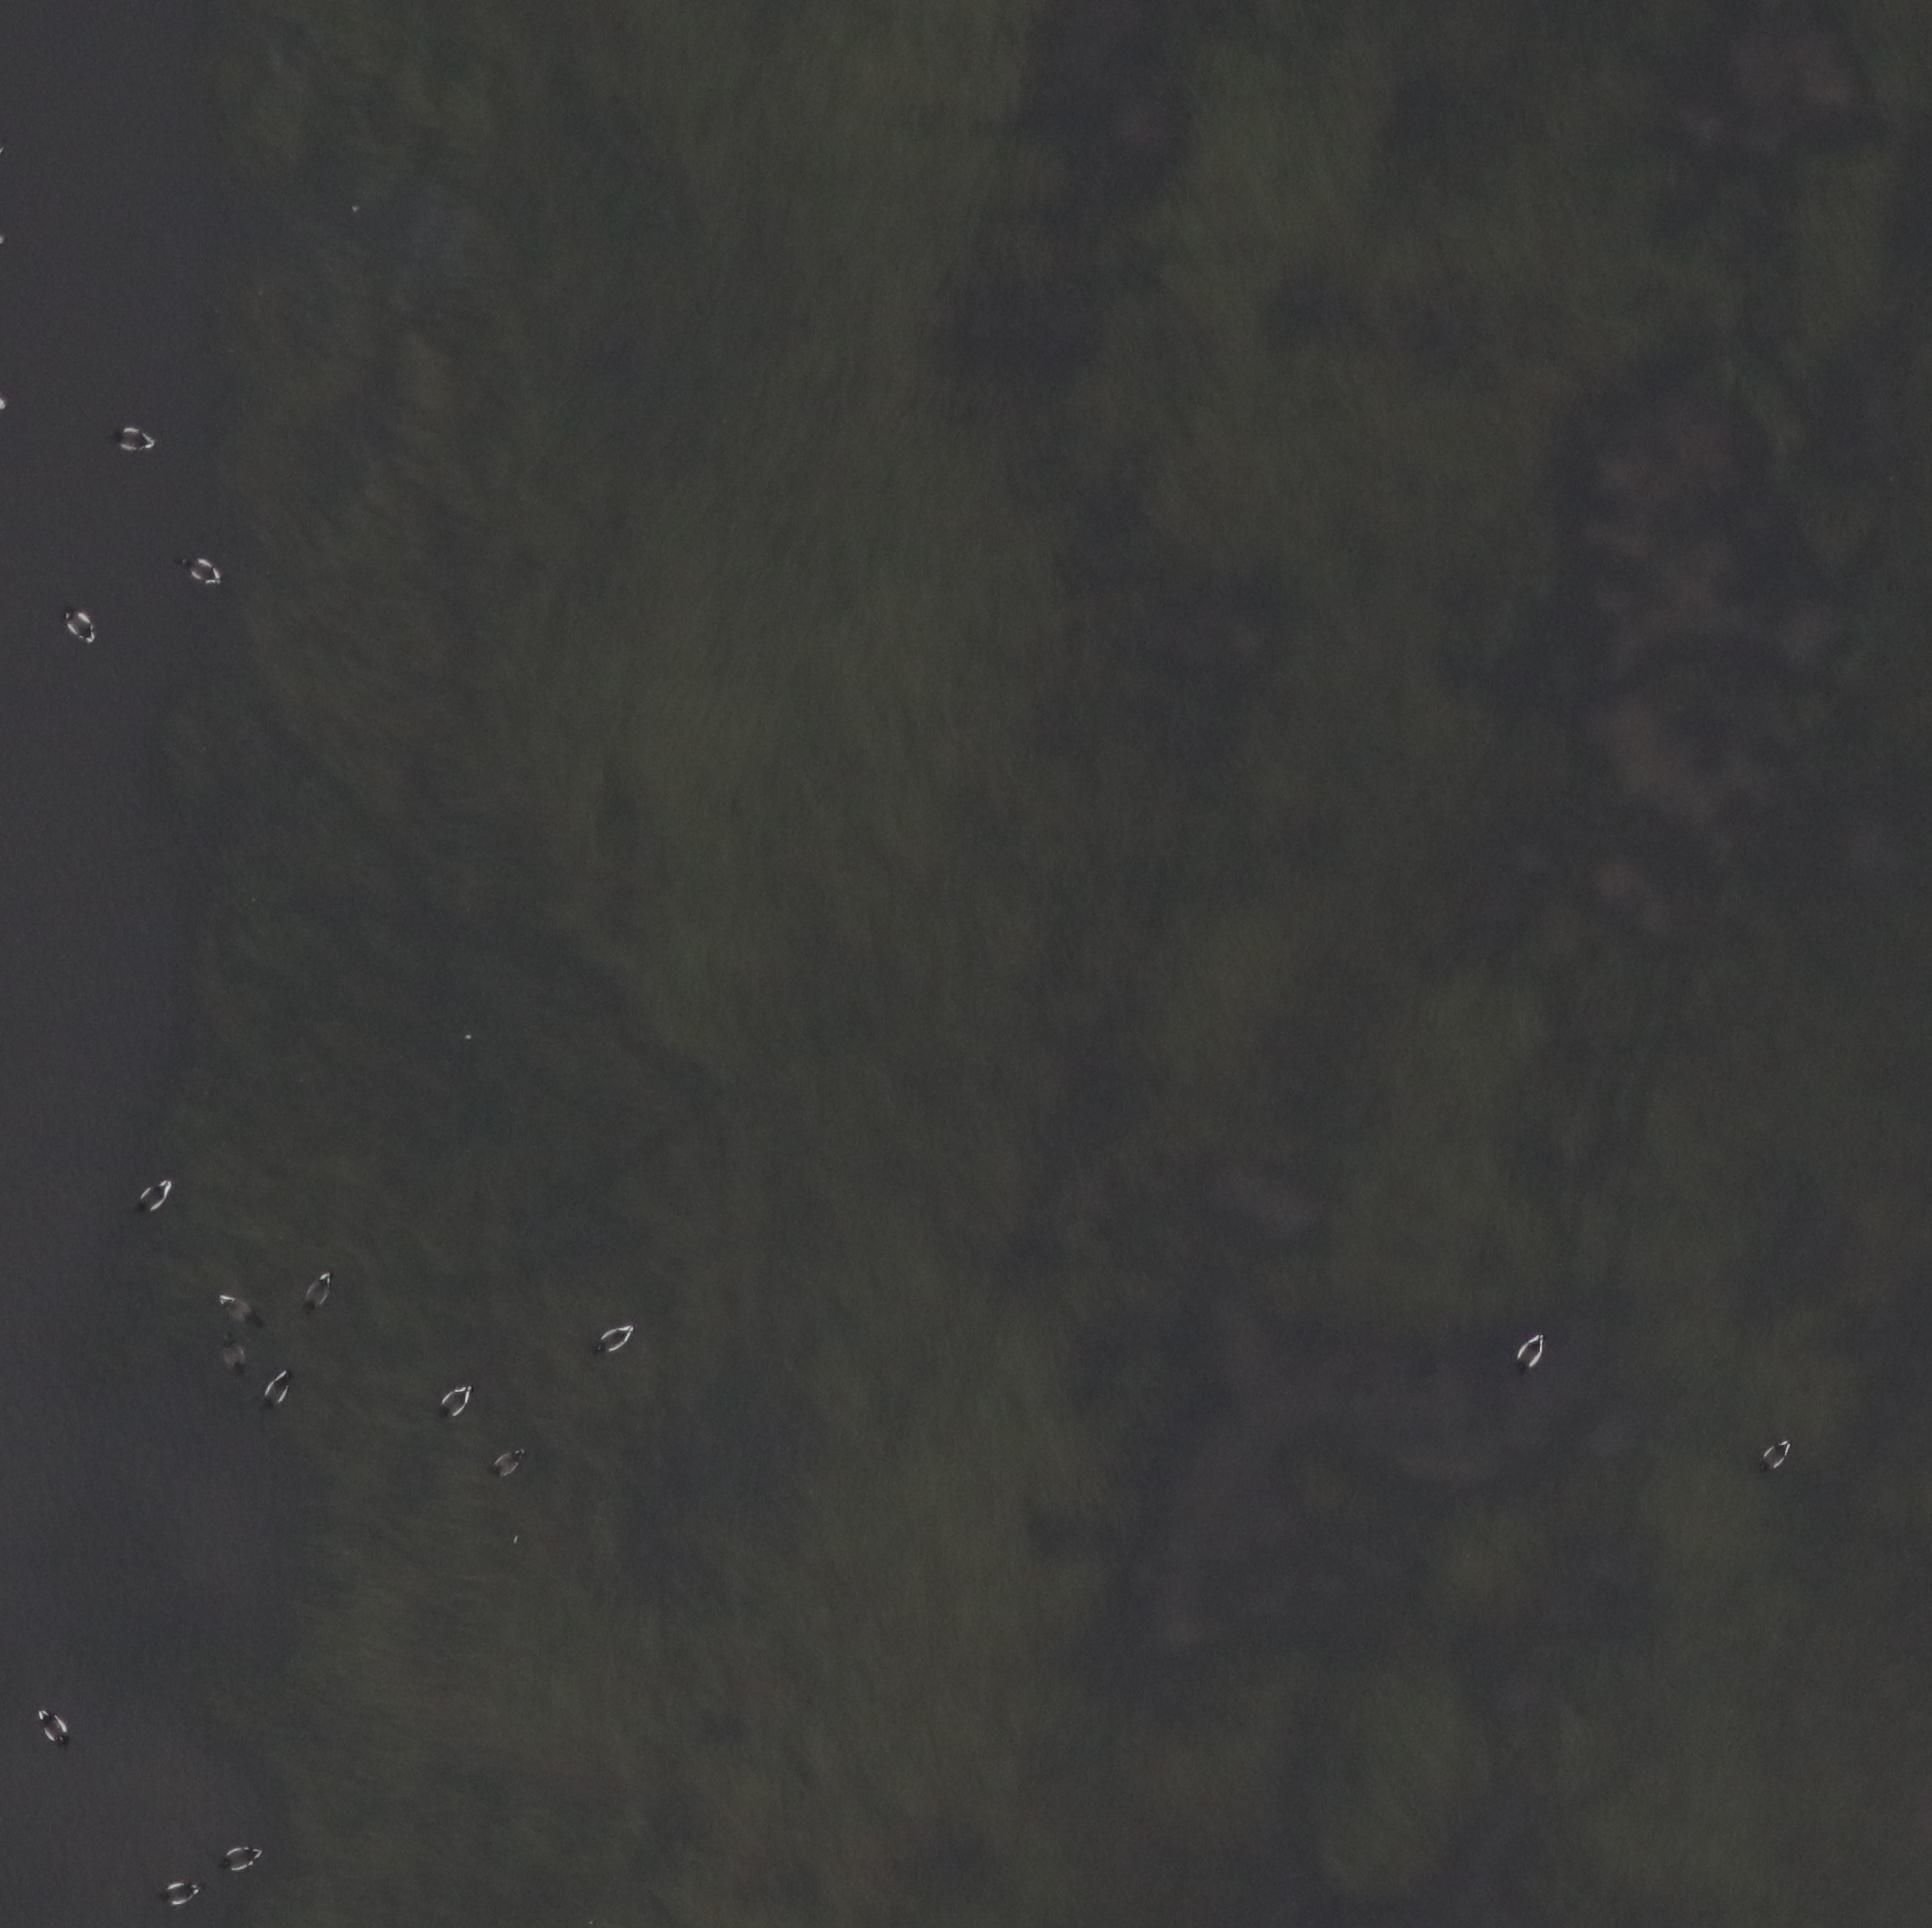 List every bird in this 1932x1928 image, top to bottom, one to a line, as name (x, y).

brant (132, 438)
brant (203, 567)
brant (86, 632)
brant (153, 1198)
brant (317, 1293)
brant (245, 1309)
brant (613, 1339)
brant (1531, 1351)
brant (229, 1354)
brant (275, 1390)
brant (451, 1404)
brant (1776, 1456)
brant (505, 1463)
brant (54, 1725)
brant (238, 1857)
brant (179, 1892)